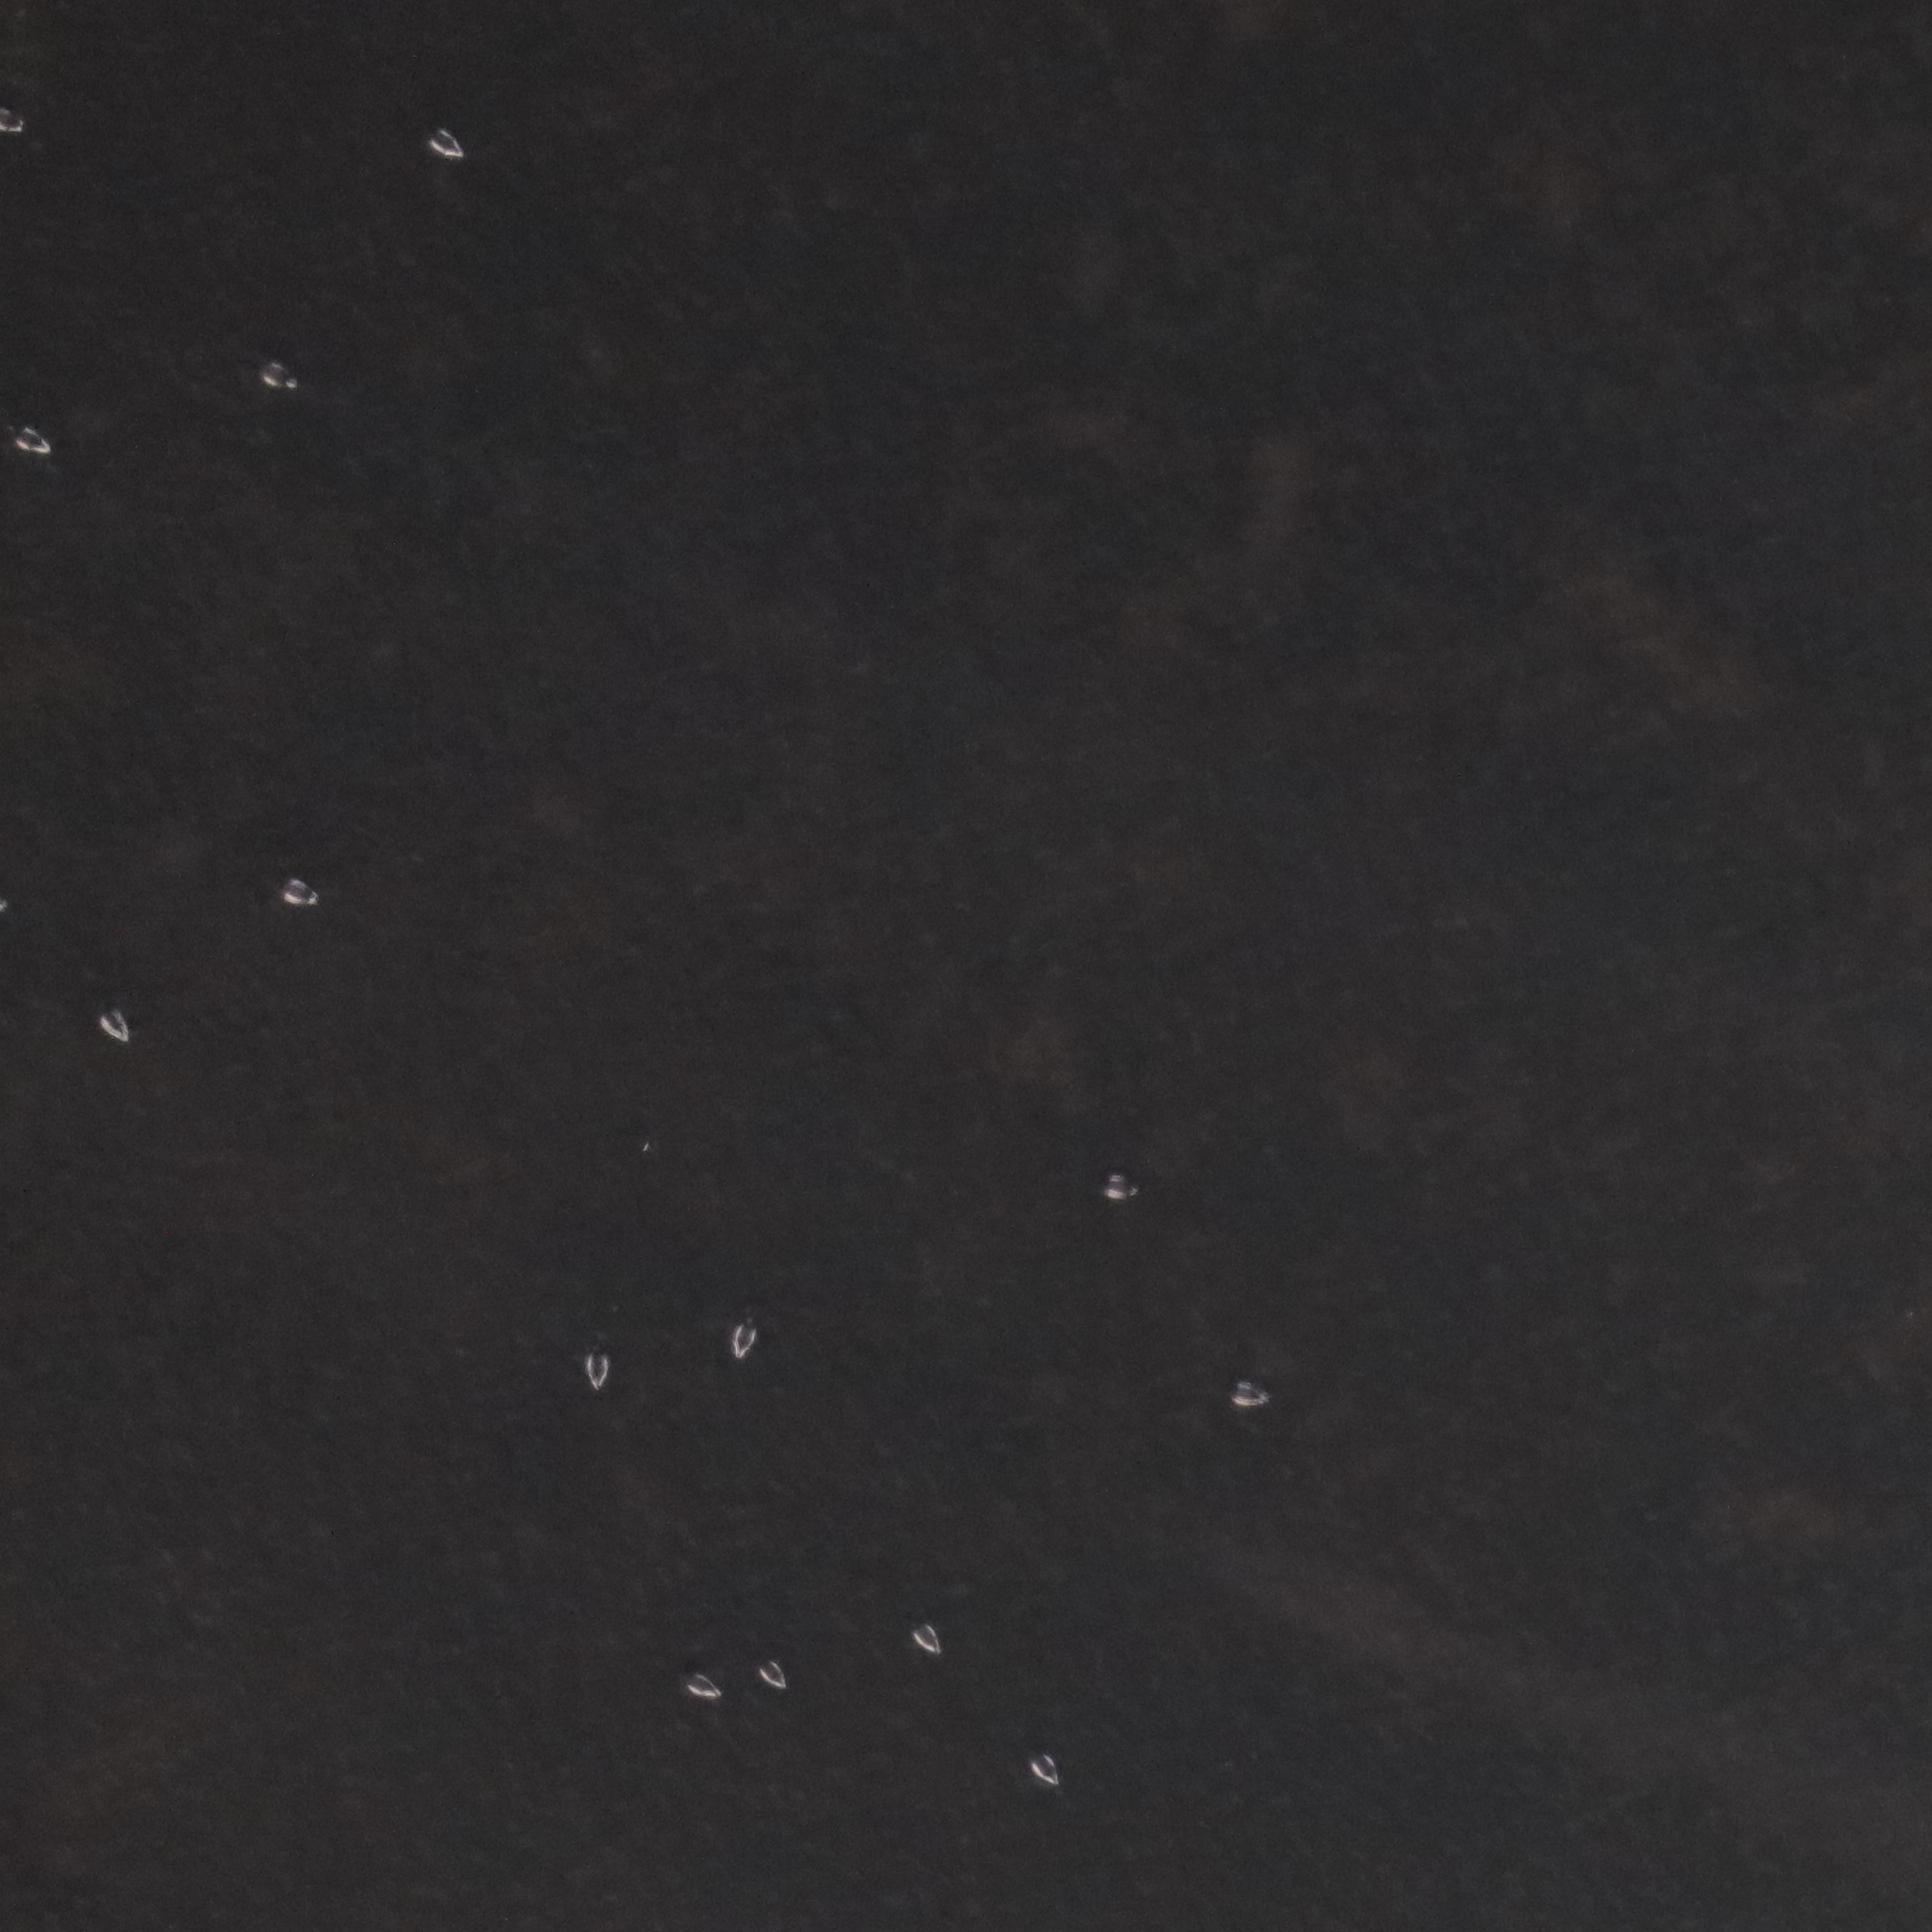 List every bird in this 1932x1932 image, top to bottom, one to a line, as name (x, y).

brant (9, 121)
brant (445, 143)
brant (277, 376)
brant (28, 438)
brant (300, 892)
brant (113, 1022)
brant (1121, 1189)
brant (745, 1336)
brant (598, 1364)
brant (1247, 1394)
brant (927, 1636)
brant (772, 1672)
brant (701, 1684)
brant (1044, 1767)